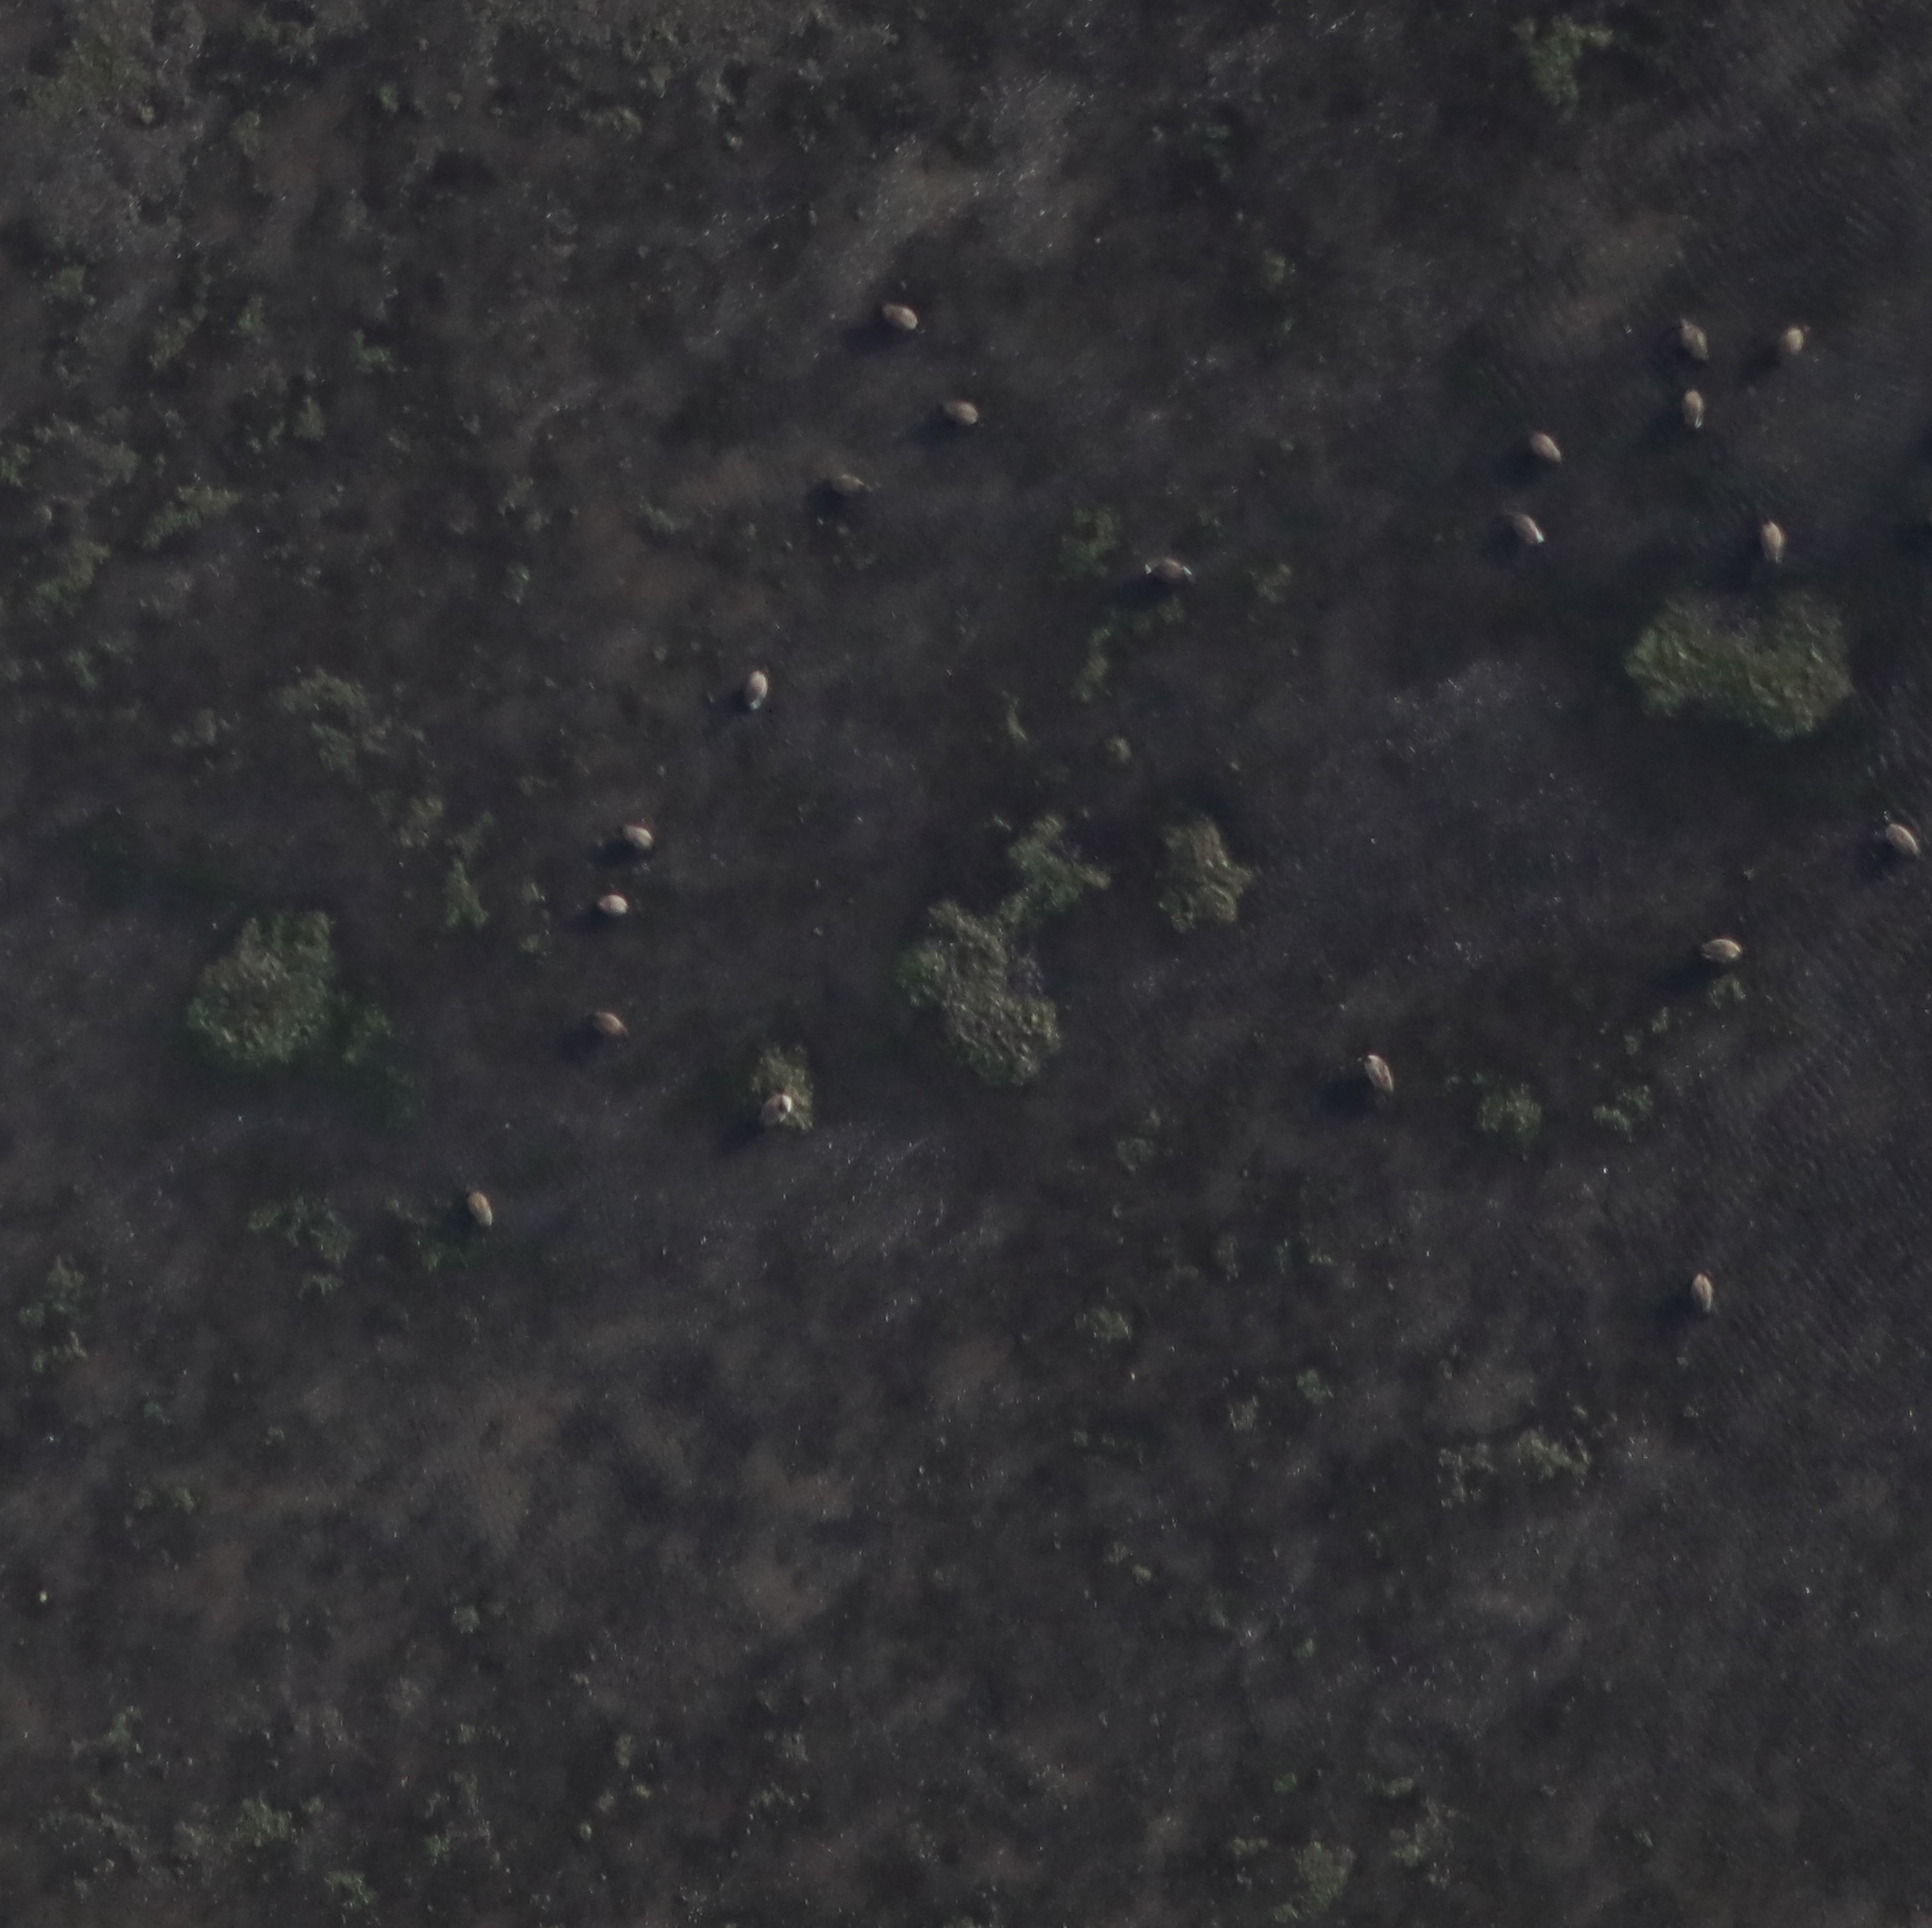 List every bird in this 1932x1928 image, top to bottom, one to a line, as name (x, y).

Canada goose (906, 317)
Canada goose (1692, 338)
Canada goose (1793, 343)
Canada goose (1691, 405)
Canada goose (954, 415)
Canada goose (1544, 448)
Canada goose (848, 488)
Canada goose (1526, 528)
Canada goose (1769, 535)
Canada goose (1169, 569)
Canada goose (756, 686)
Canada goose (638, 839)
Canada goose (1902, 839)
Canada goose (611, 903)
Canada goose (1722, 952)
Canada goose (604, 1022)
Canada goose (1377, 1074)
Canada goose (775, 1112)
Canada goose (475, 1204)
Canada goose (1702, 1292)